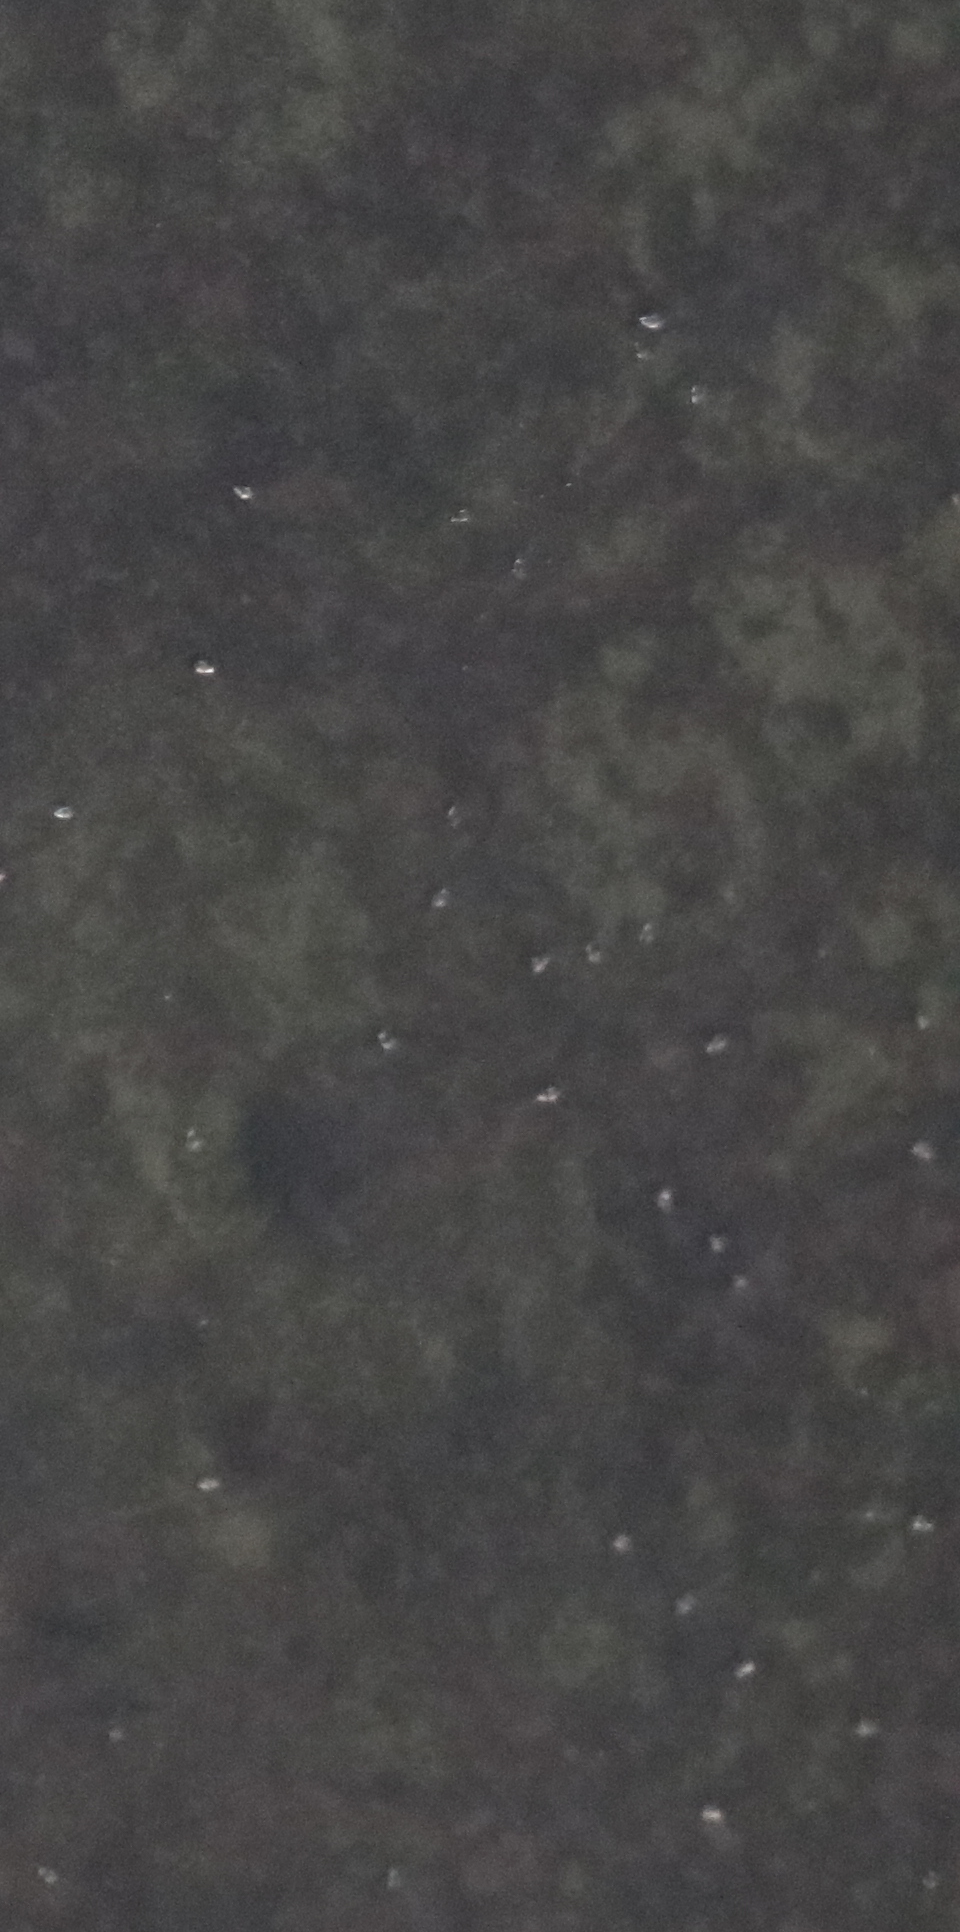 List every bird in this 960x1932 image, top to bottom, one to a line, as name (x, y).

brant (654, 320)
brant (694, 393)
brant (240, 491)
brant (462, 514)
brant (521, 575)
brant (204, 667)
brant (68, 814)
brant (451, 819)
brant (442, 899)
brant (645, 937)
brant (596, 953)
brant (536, 961)
brant (919, 1017)
brant (385, 1035)
brant (719, 1046)
brant (549, 1092)
brant (192, 1140)
brant (924, 1152)
brant (667, 1194)
brant (715, 1236)
brant (741, 1281)
brant (204, 1479)
brant (919, 1523)
brant (619, 1541)
brant (683, 1602)
brant (748, 1667)
brant (115, 1726)
brant (869, 1732)
brant (715, 1812)
brant (45, 1872)
brant (937, 1887)
brant (390, 1888)